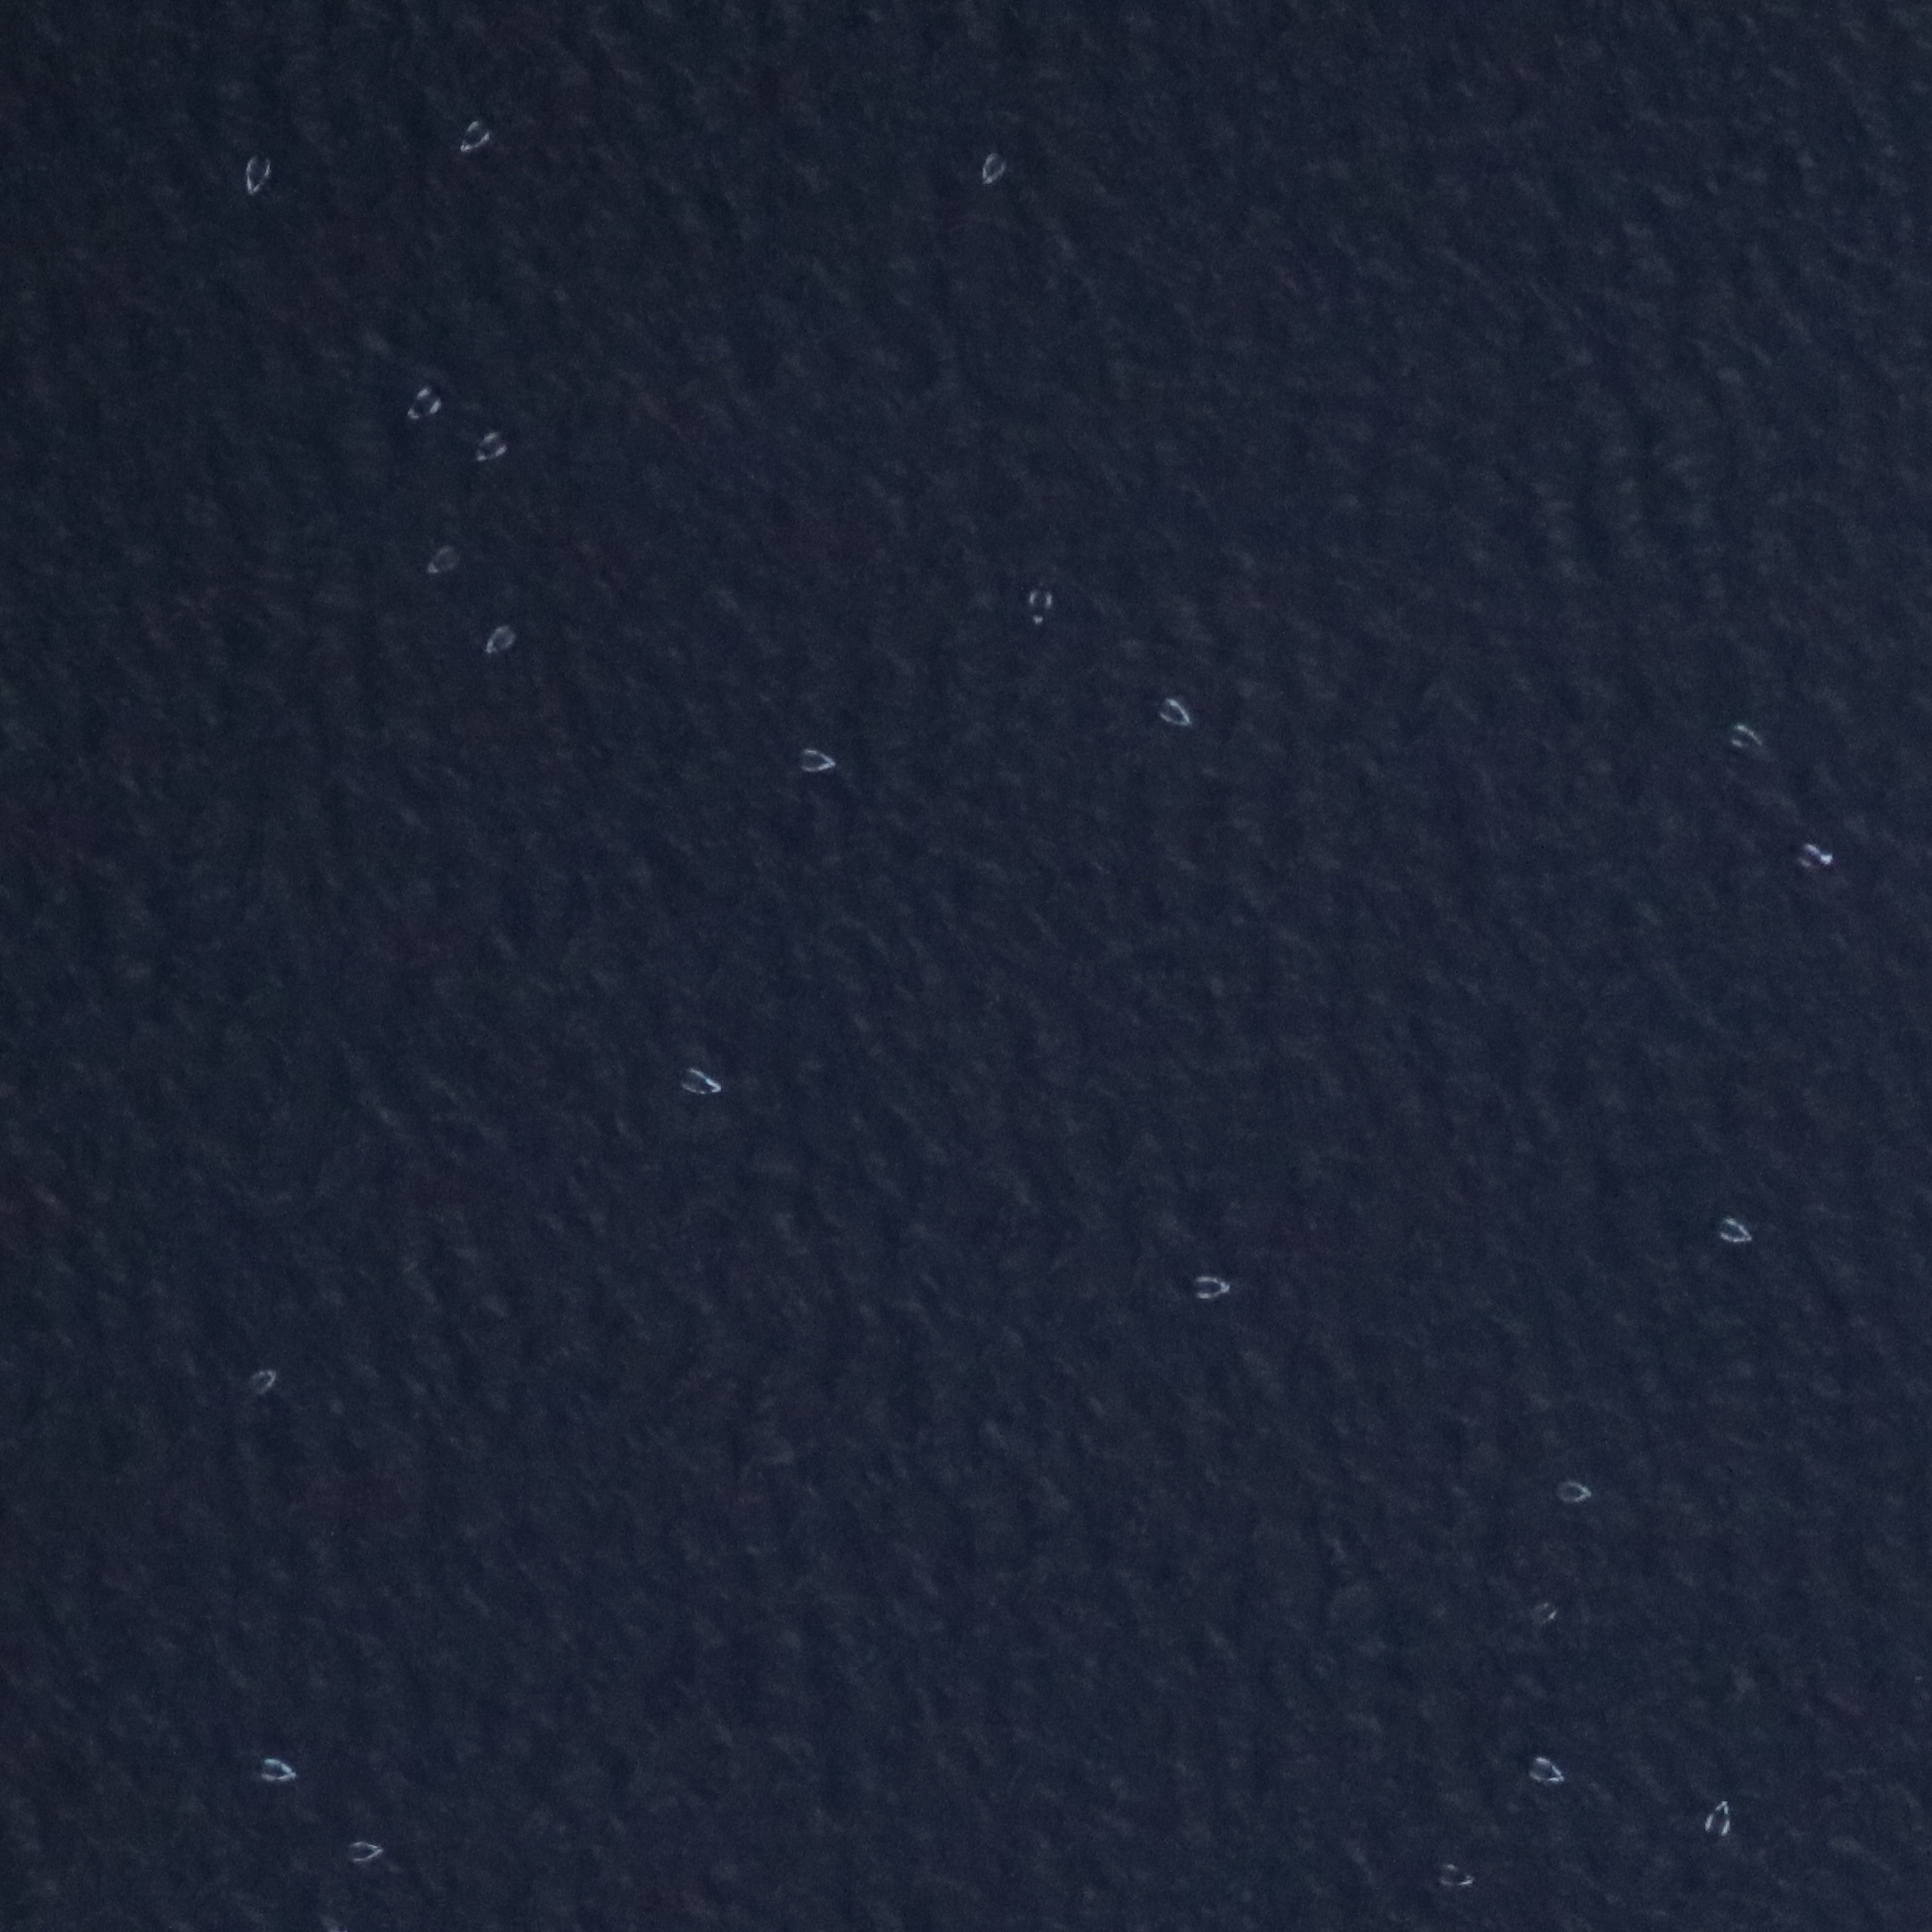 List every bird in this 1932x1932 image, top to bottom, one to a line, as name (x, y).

brant (476, 137)
brant (995, 166)
brant (257, 171)
brant (426, 403)
brant (491, 446)
brant (442, 559)
brant (1039, 604)
brant (498, 633)
brant (1172, 712)
brant (1742, 737)
brant (811, 760)
brant (1814, 857)
brant (694, 1082)
brant (1732, 1231)
brant (1207, 1286)
brant (260, 1381)
brant (1573, 1492)
brant (1545, 1611)
brant (274, 1767)
brant (1542, 1768)
brant (1719, 1822)
brant (364, 1852)
brant (1456, 1872)